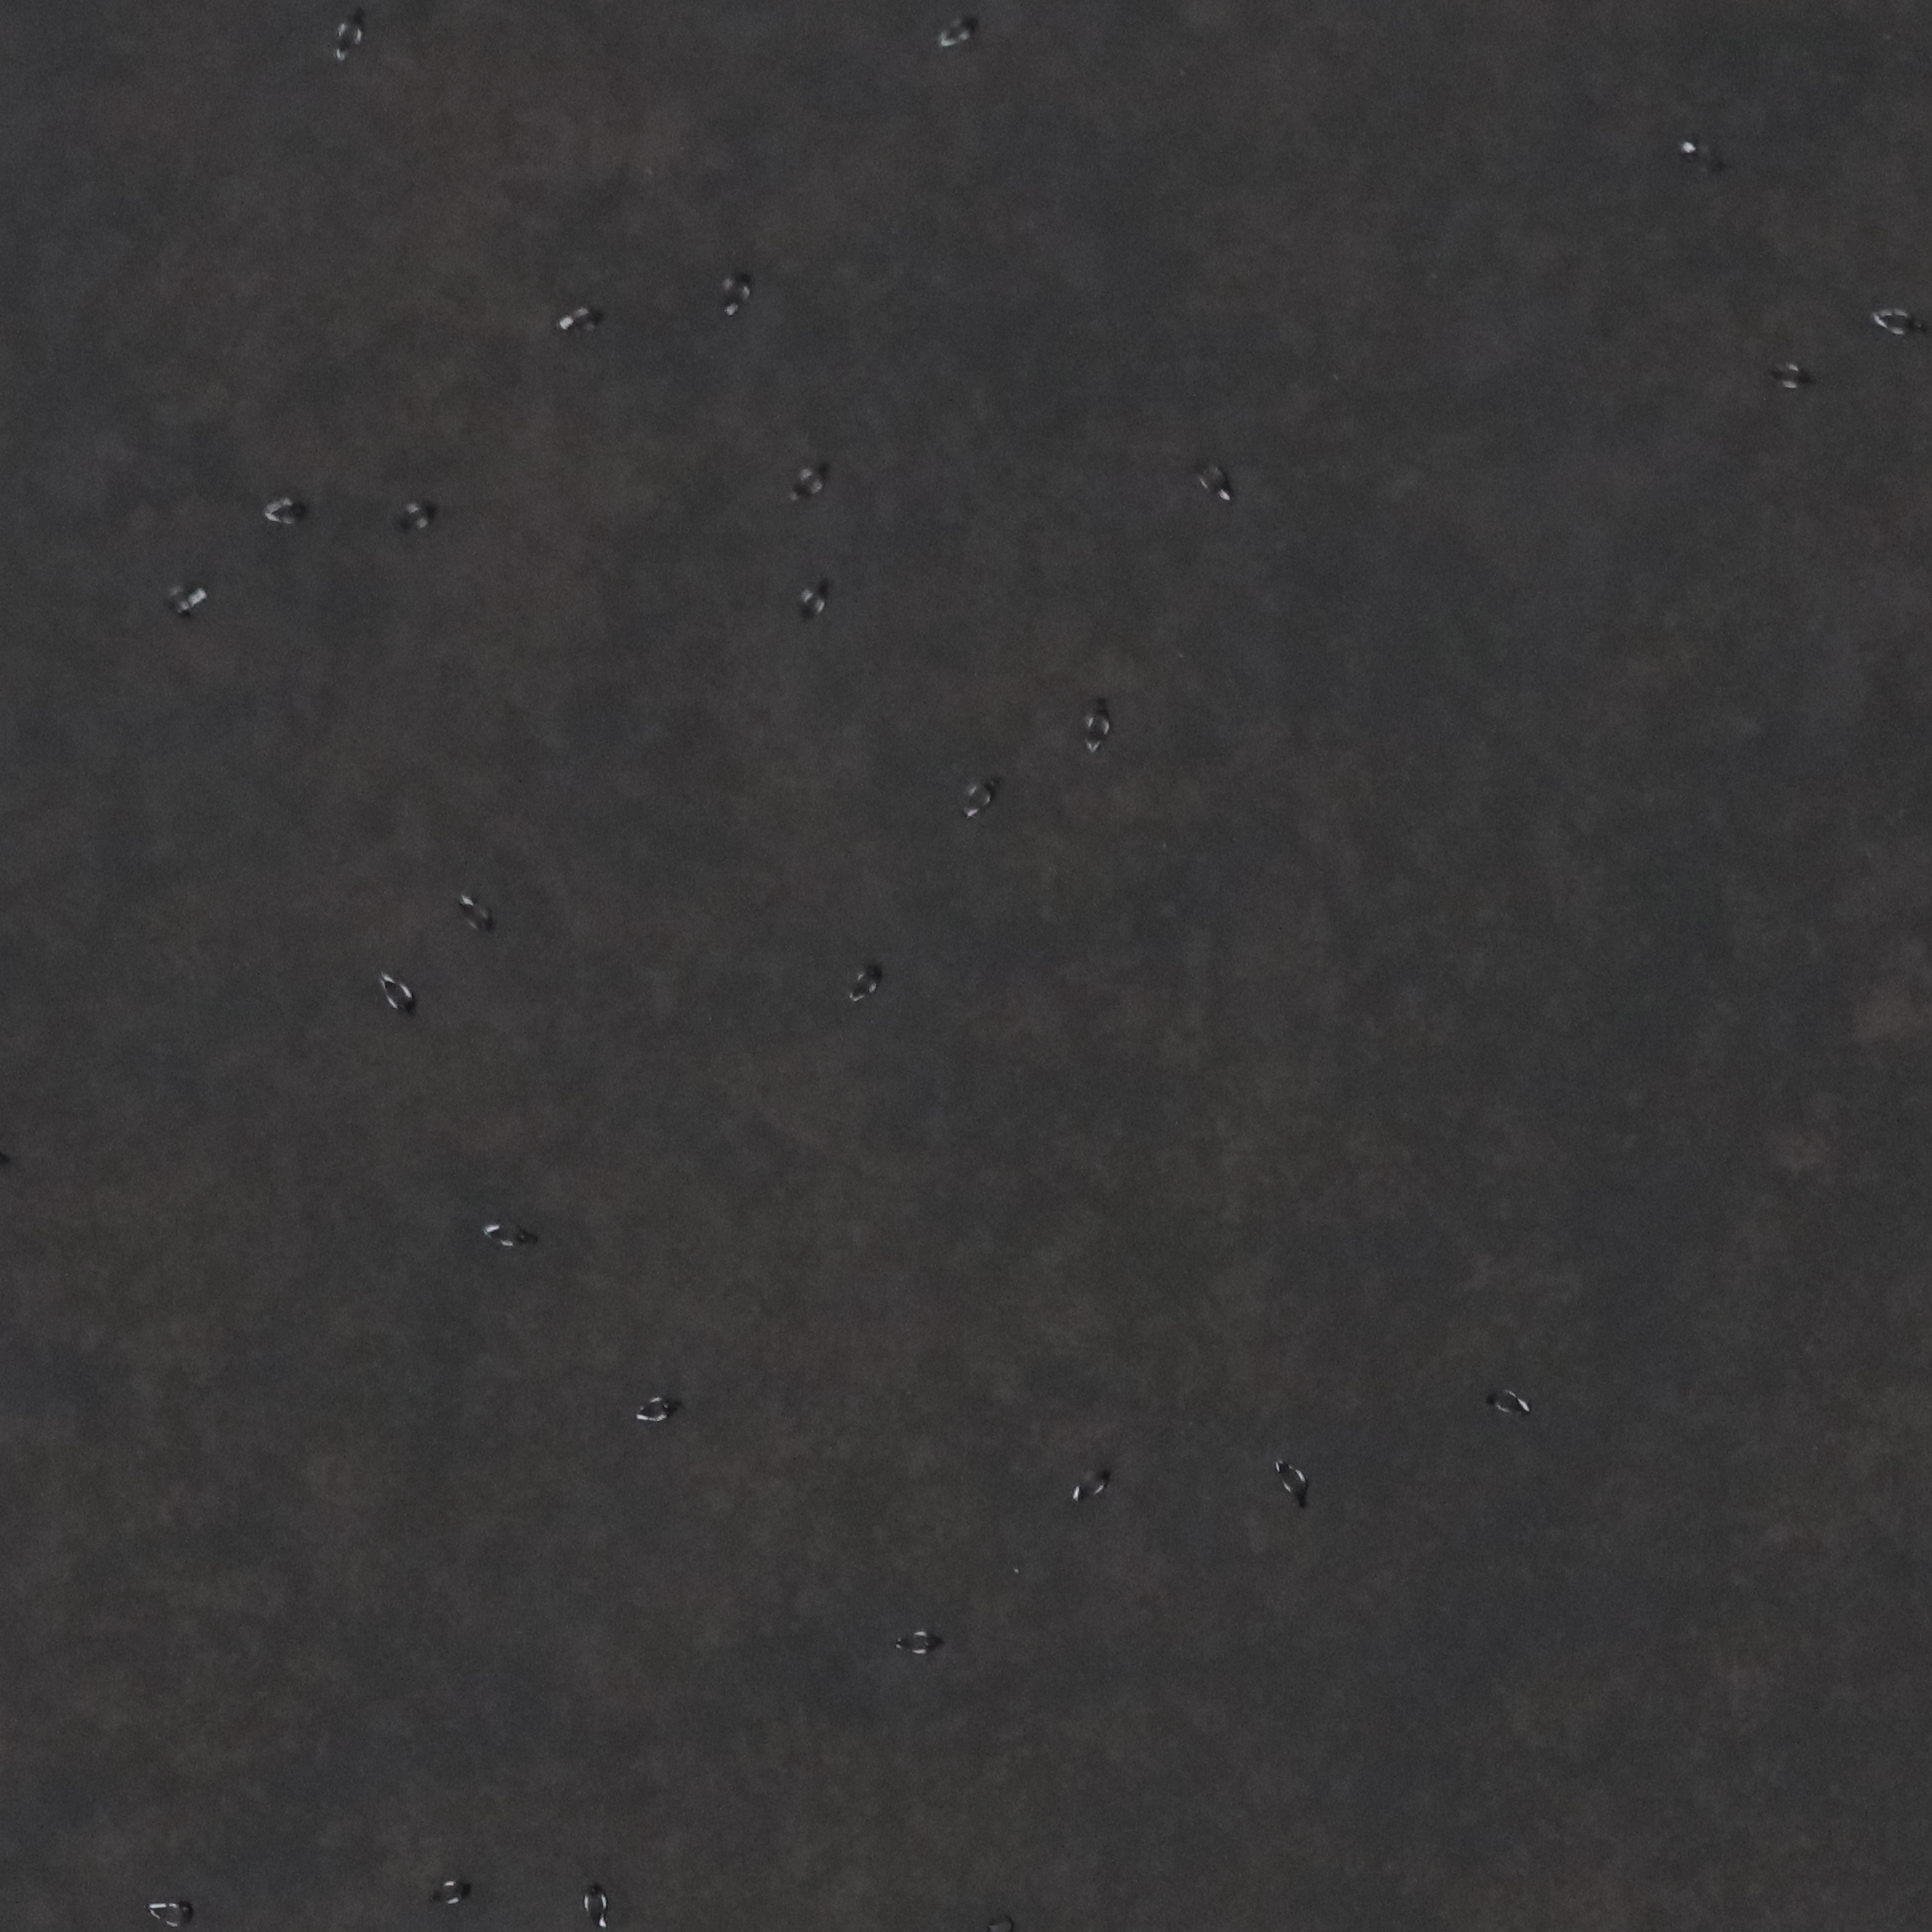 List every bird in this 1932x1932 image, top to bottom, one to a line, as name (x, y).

brant (957, 31)
brant (349, 37)
brant (1707, 151)
brant (736, 292)
brant (581, 319)
brant (1897, 320)
brant (1791, 375)
brant (1206, 475)
brant (813, 482)
brant (418, 510)
brant (286, 511)
brant (811, 591)
brant (180, 595)
brant (1100, 726)
brant (976, 798)
brant (475, 911)
brant (866, 984)
brant (395, 995)
brant (505, 1236)
brant (1511, 1403)
brant (654, 1411)
brant (1293, 1481)
brant (1091, 1486)
brant (918, 1643)
brant (452, 1891)
brant (595, 1904)
brant (172, 1915)